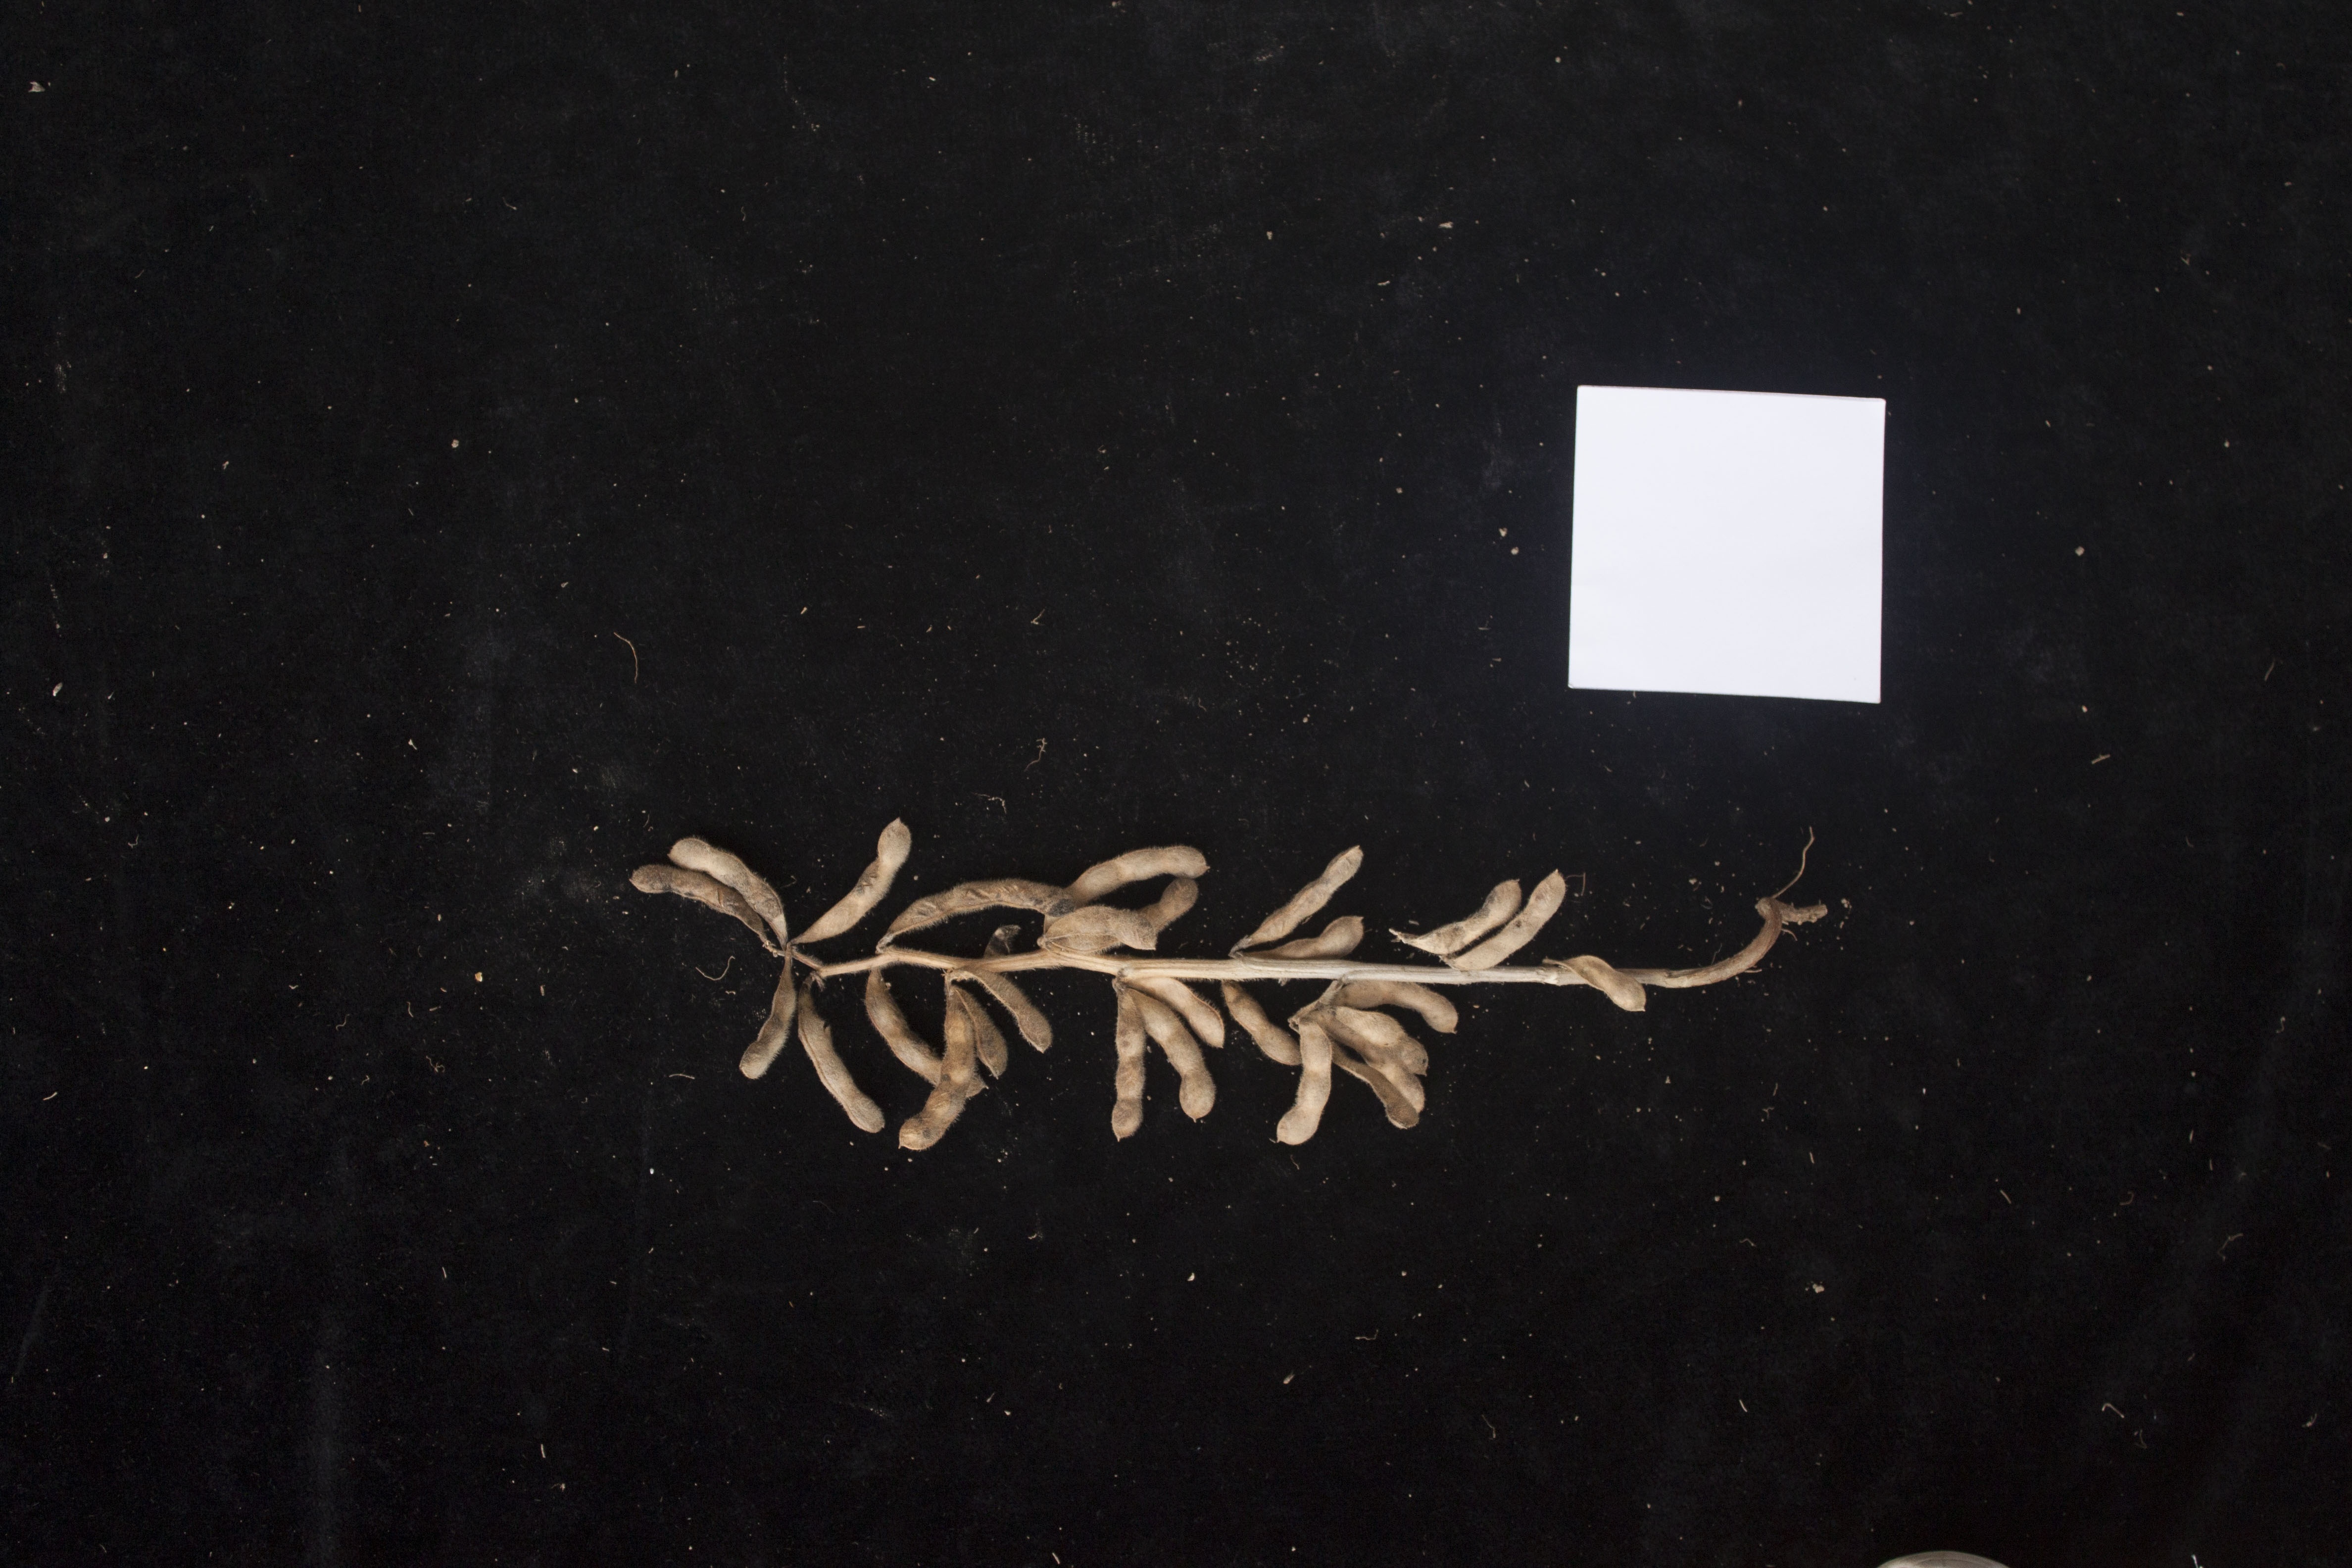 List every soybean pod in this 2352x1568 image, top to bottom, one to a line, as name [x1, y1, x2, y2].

soybean pod [790, 818, 913, 944]
soybean pod [669, 840, 786, 947]
soybean pod [1057, 847, 1205, 915]
soybean pod [1236, 847, 1363, 952]
soybean pod [631, 867, 767, 946]
soybean pod [1440, 873, 1568, 972]
soybean pod [1043, 880, 1199, 955]
soybean pod [1389, 881, 1521, 956]
soybean pod [880, 881, 1071, 950]
soybean pod [1044, 906, 1156, 952]
soybean pod [1253, 917, 1363, 960]
soybean pod [740, 955, 795, 1080]
soybean pod [1555, 955, 1645, 1013]
soybean pod [947, 967, 1053, 1051]
soybean pod [865, 971, 987, 1098]
soybean pod [1128, 978, 1224, 1048]
soybean pod [1329, 980, 1459, 1032]
soybean pod [1110, 981, 1143, 1141]
soybean pod [1225, 985, 1303, 1064]
soybean pod [898, 988, 975, 1152]
soybean pod [796, 989, 883, 1135]
soybean pod [949, 990, 1006, 1079]
soybean pod [1126, 990, 1214, 1124]
soybean pod [1298, 1005, 1426, 1075]
soybean pod [1318, 1018, 1425, 1113]
soybean pod [1277, 1027, 1331, 1146]
soybean pod [1332, 1041, 1419, 1130]